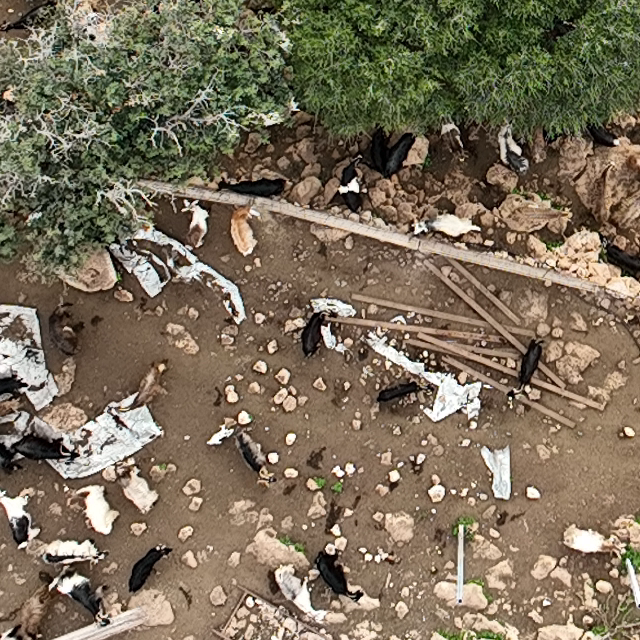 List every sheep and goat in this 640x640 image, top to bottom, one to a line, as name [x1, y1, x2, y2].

goat [0, 0, 66, 30]
goat [260, 99, 301, 126]
goat [439, 113, 469, 163]
goat [498, 120, 529, 177]
goat [584, 122, 621, 148]
goat [531, 123, 547, 164]
goat [370, 125, 390, 173]
goat [383, 132, 419, 179]
goat [339, 154, 363, 212]
goat [627, 154, 639, 176]
goat [592, 160, 617, 223]
goat [215, 177, 286, 196]
goat [609, 181, 639, 226]
goat [182, 199, 209, 248]
goat [229, 201, 260, 257]
goat [507, 207, 573, 225]
goat [412, 214, 482, 236]
goat [633, 234, 639, 285]
goat [605, 243, 639, 273]
goat [46, 301, 84, 356]
goat [301, 309, 337, 359]
goat [507, 337, 544, 399]
goat [106, 358, 167, 419]
goat [0, 377, 27, 402]
goat [376, 381, 436, 402]
goat [0, 393, 21, 427]
goat [233, 428, 277, 486]
goat [0, 432, 22, 473]
goat [9, 432, 80, 461]
goat [112, 461, 158, 515]
goat [0, 486, 41, 550]
goat [78, 488, 113, 536]
goat [563, 524, 627, 559]
goat [42, 541, 110, 566]
goat [128, 545, 172, 595]
goat [315, 549, 363, 603]
goat [277, 561, 329, 623]
goat [54, 569, 111, 627]
goat [21, 584, 53, 637]
goat [0, 623, 19, 639]